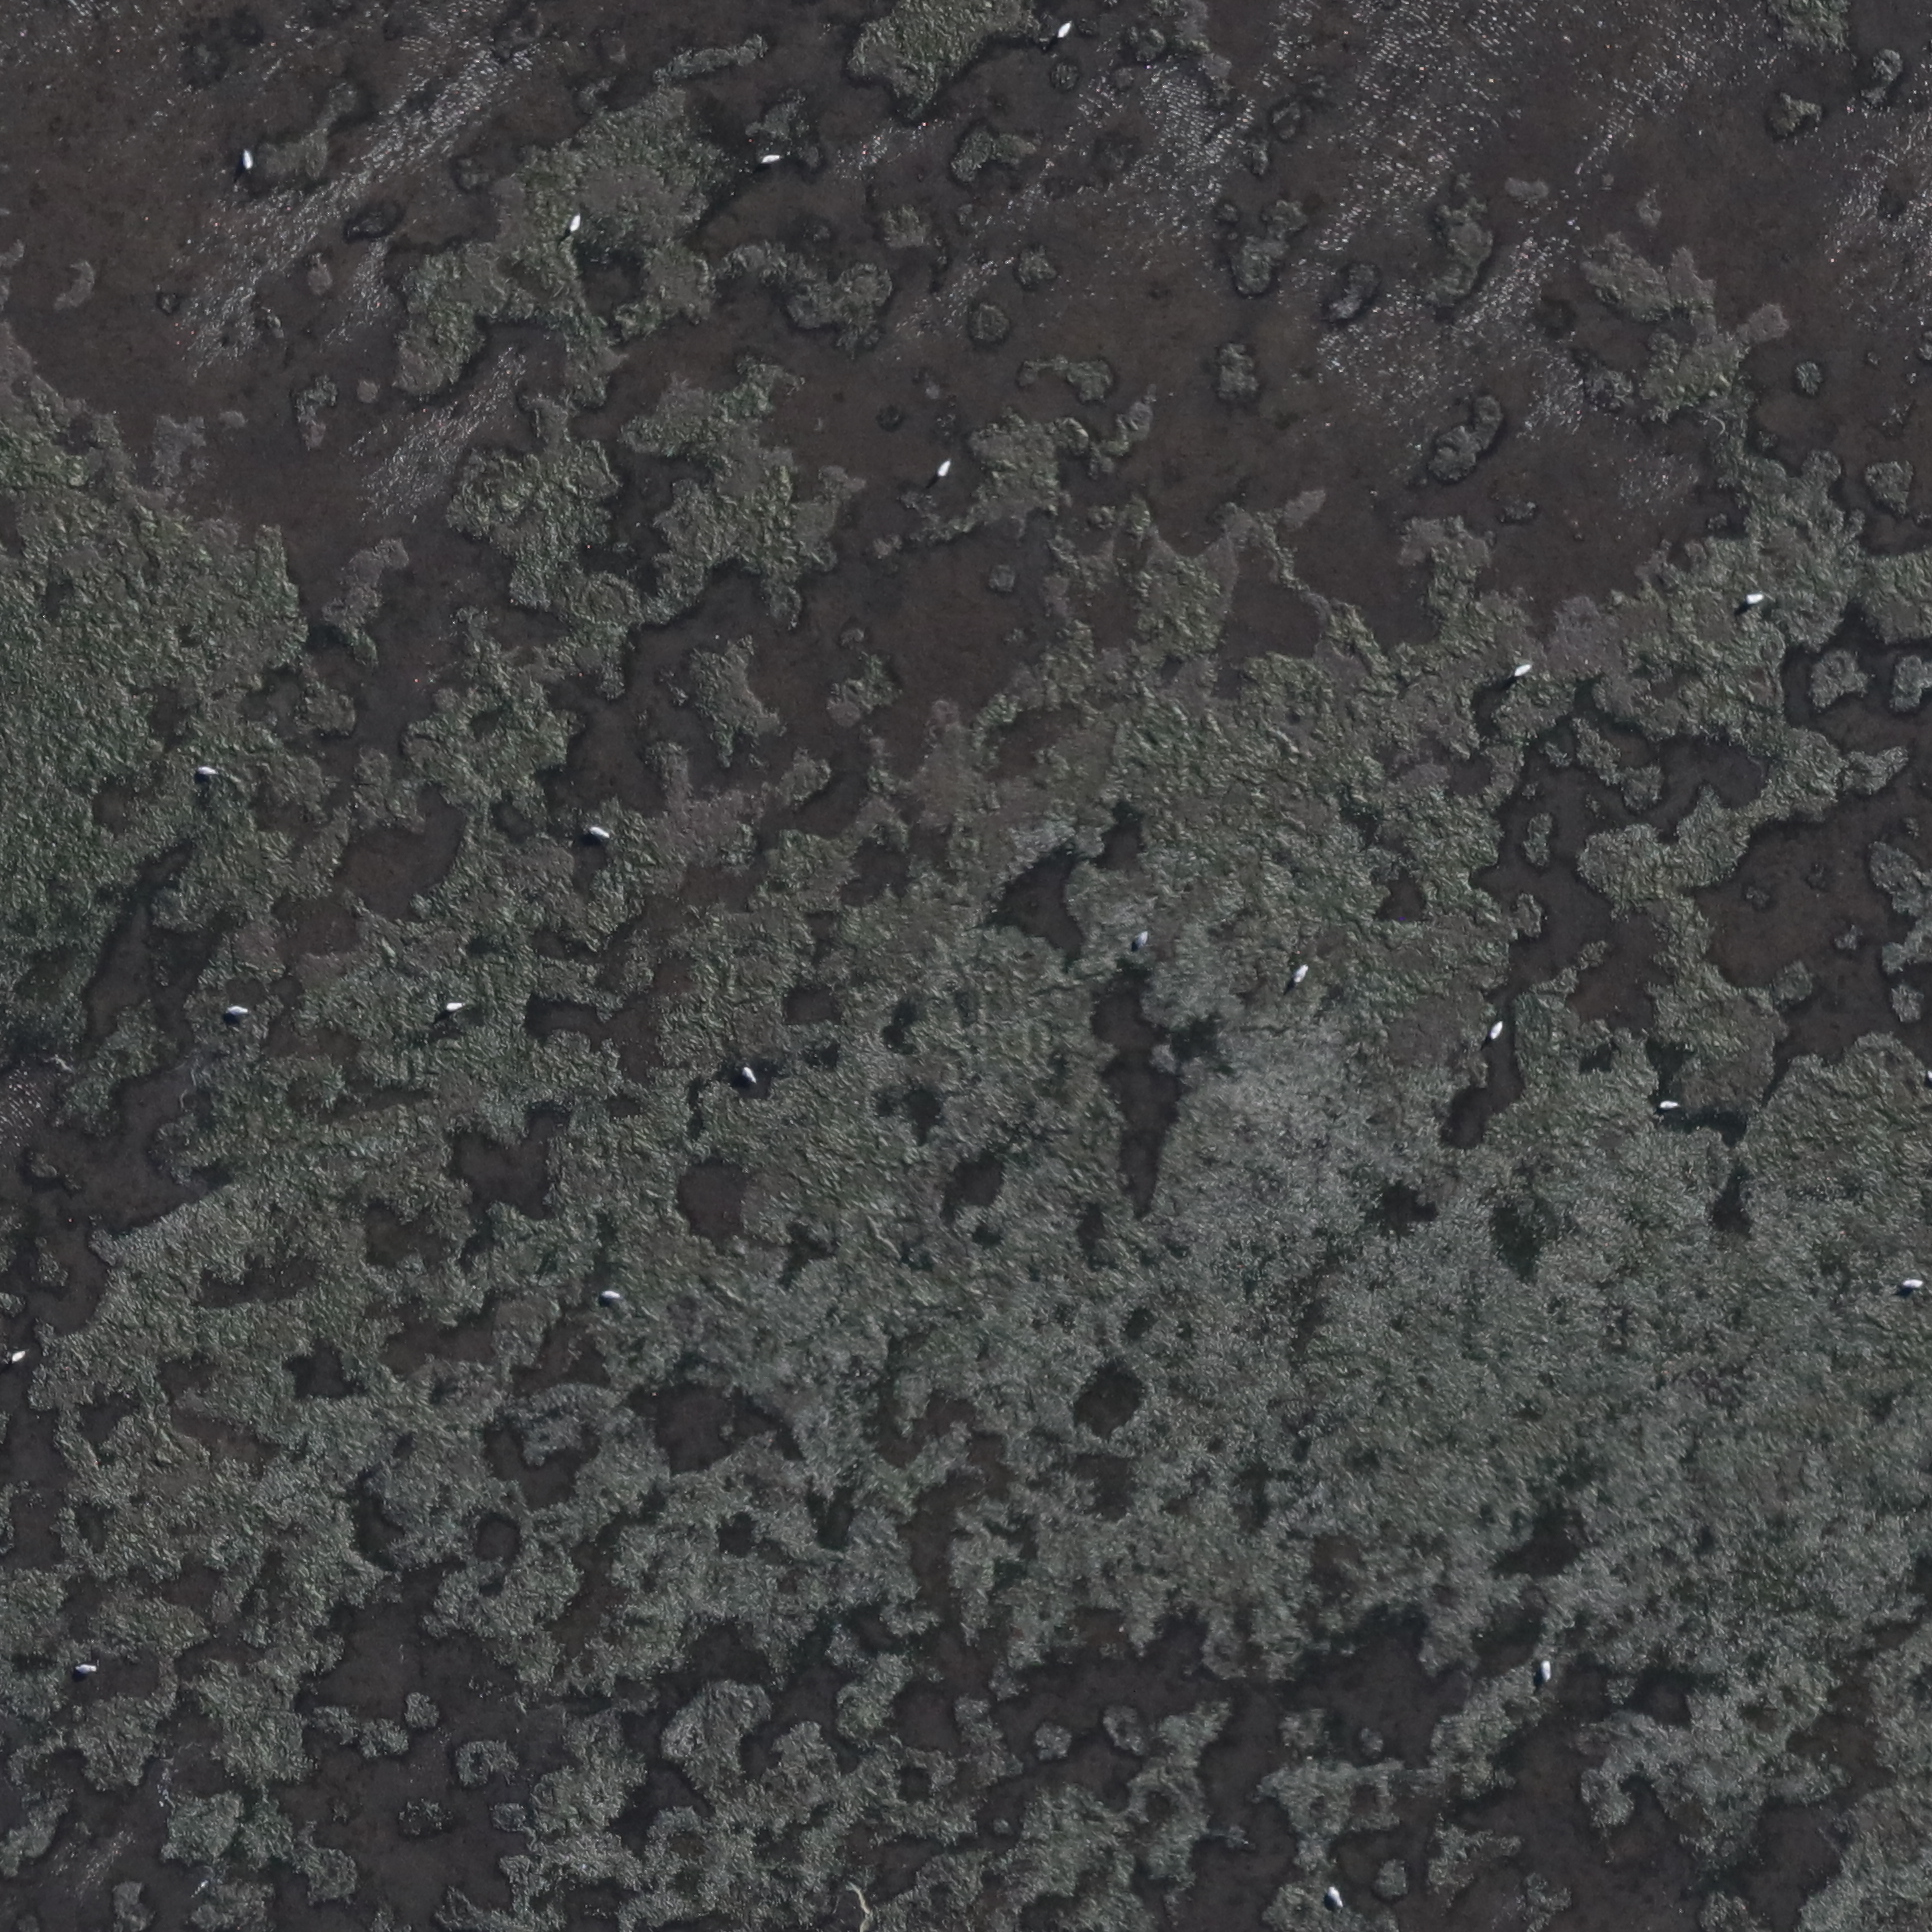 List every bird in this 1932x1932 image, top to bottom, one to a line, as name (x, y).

gull (1064, 29)
gull (767, 157)
gull (247, 162)
gull (578, 224)
gull (944, 469)
gull (1756, 597)
gull (1517, 668)
gull (202, 769)
gull (597, 830)
gull (1143, 939)
gull (1300, 973)
gull (454, 1006)
gull (238, 1011)
gull (1497, 1030)
gull (747, 1072)
gull (1668, 1105)
gull (1914, 1284)
gull (611, 1295)
gull (19, 1356)
gull (87, 1668)
gull (1545, 1671)
gull (1333, 1896)